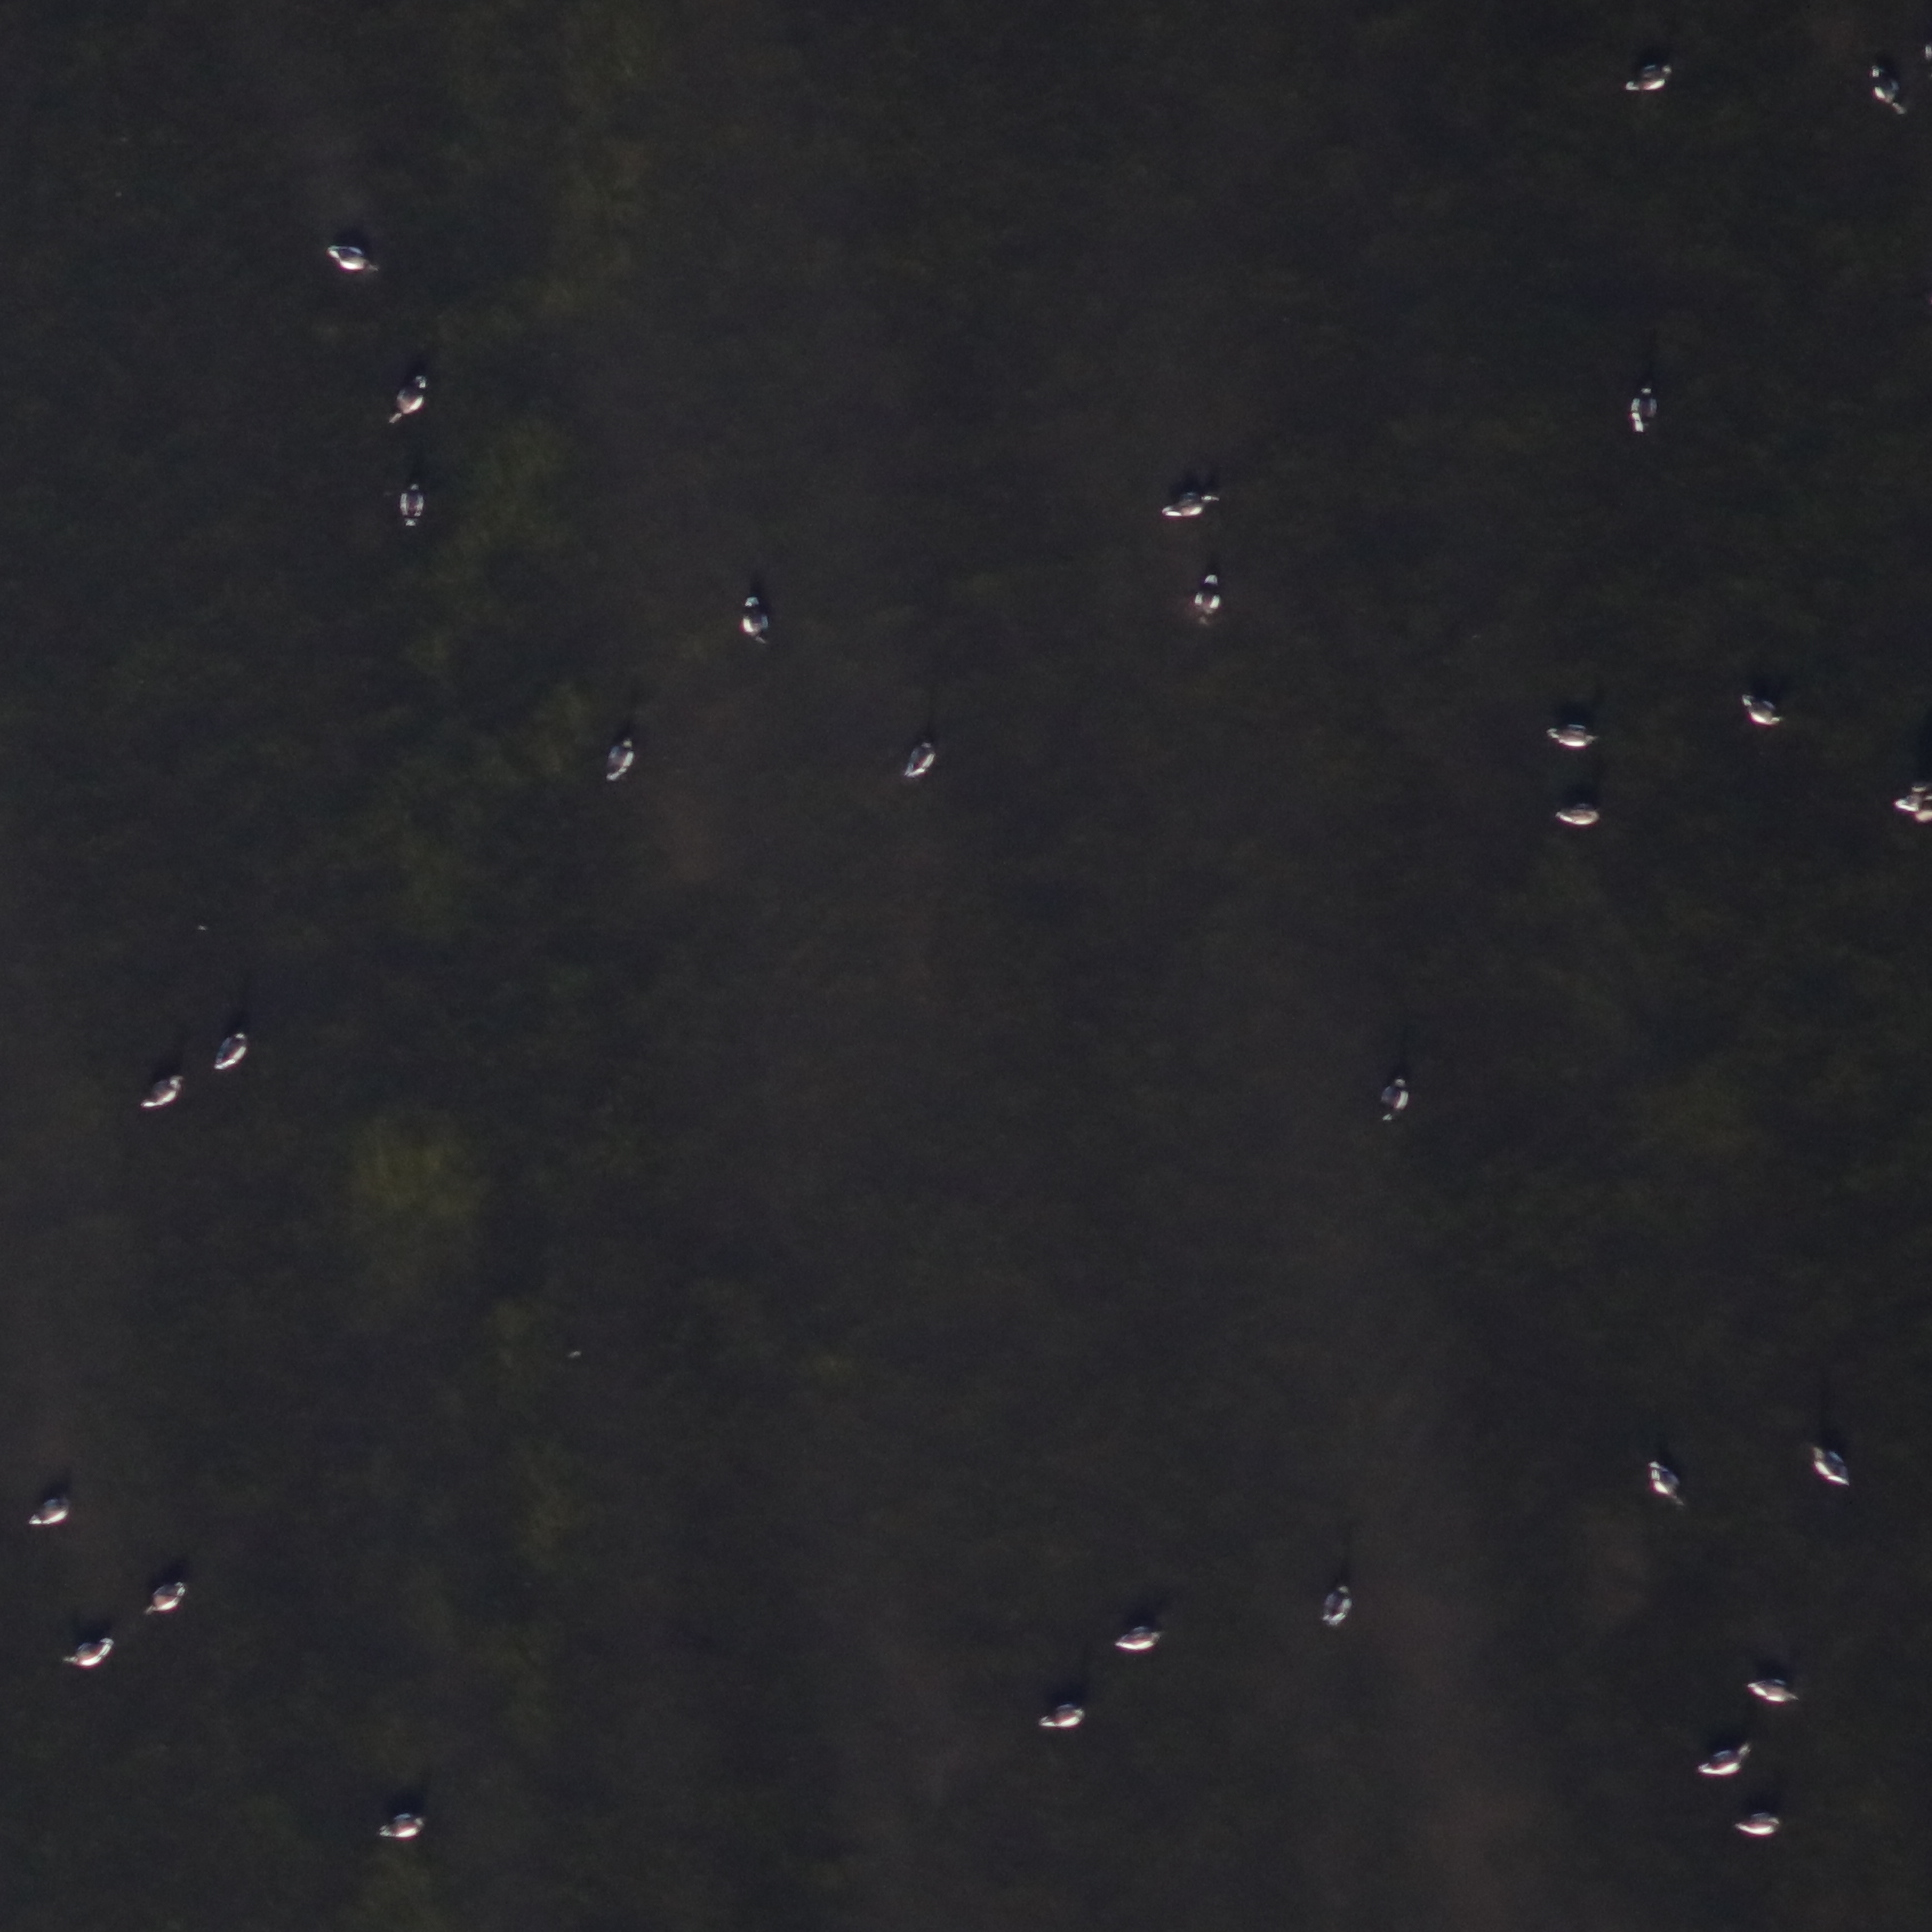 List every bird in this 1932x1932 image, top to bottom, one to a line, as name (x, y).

brant (1649, 78)
brant (1888, 92)
brant (351, 257)
brant (406, 399)
brant (1642, 408)
brant (410, 500)
brant (1190, 506)
brant (1206, 599)
brant (755, 617)
brant (1762, 712)
brant (1573, 734)
brant (618, 758)
brant (923, 759)
brant (1924, 803)
brant (1579, 814)
brant (230, 1051)
brant (164, 1091)
brant (1395, 1098)
brant (1831, 1466)
brant (1667, 1483)
brant (51, 1512)
brant (163, 1594)
brant (1338, 1605)
brant (1145, 1637)
brant (88, 1652)
brant (1773, 1691)
brant (1062, 1714)
brant (1724, 1763)
brant (1758, 1823)
brant (402, 1825)